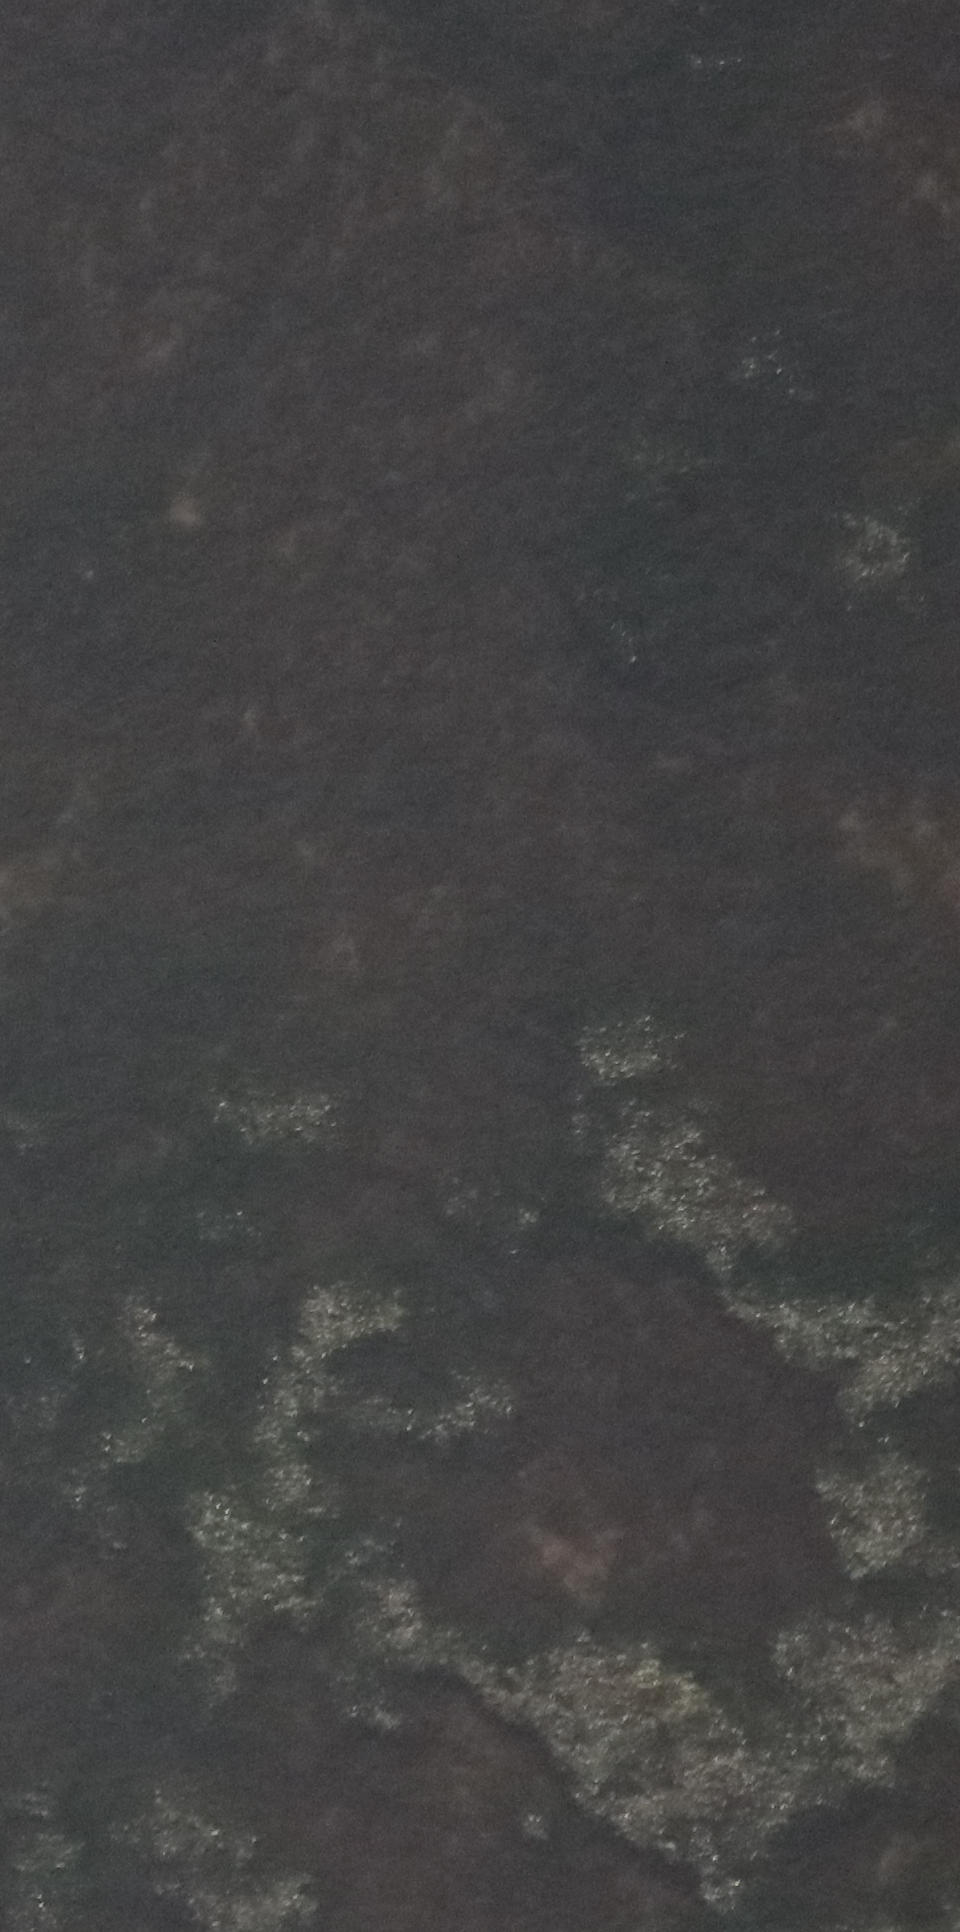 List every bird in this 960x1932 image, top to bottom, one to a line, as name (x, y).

None